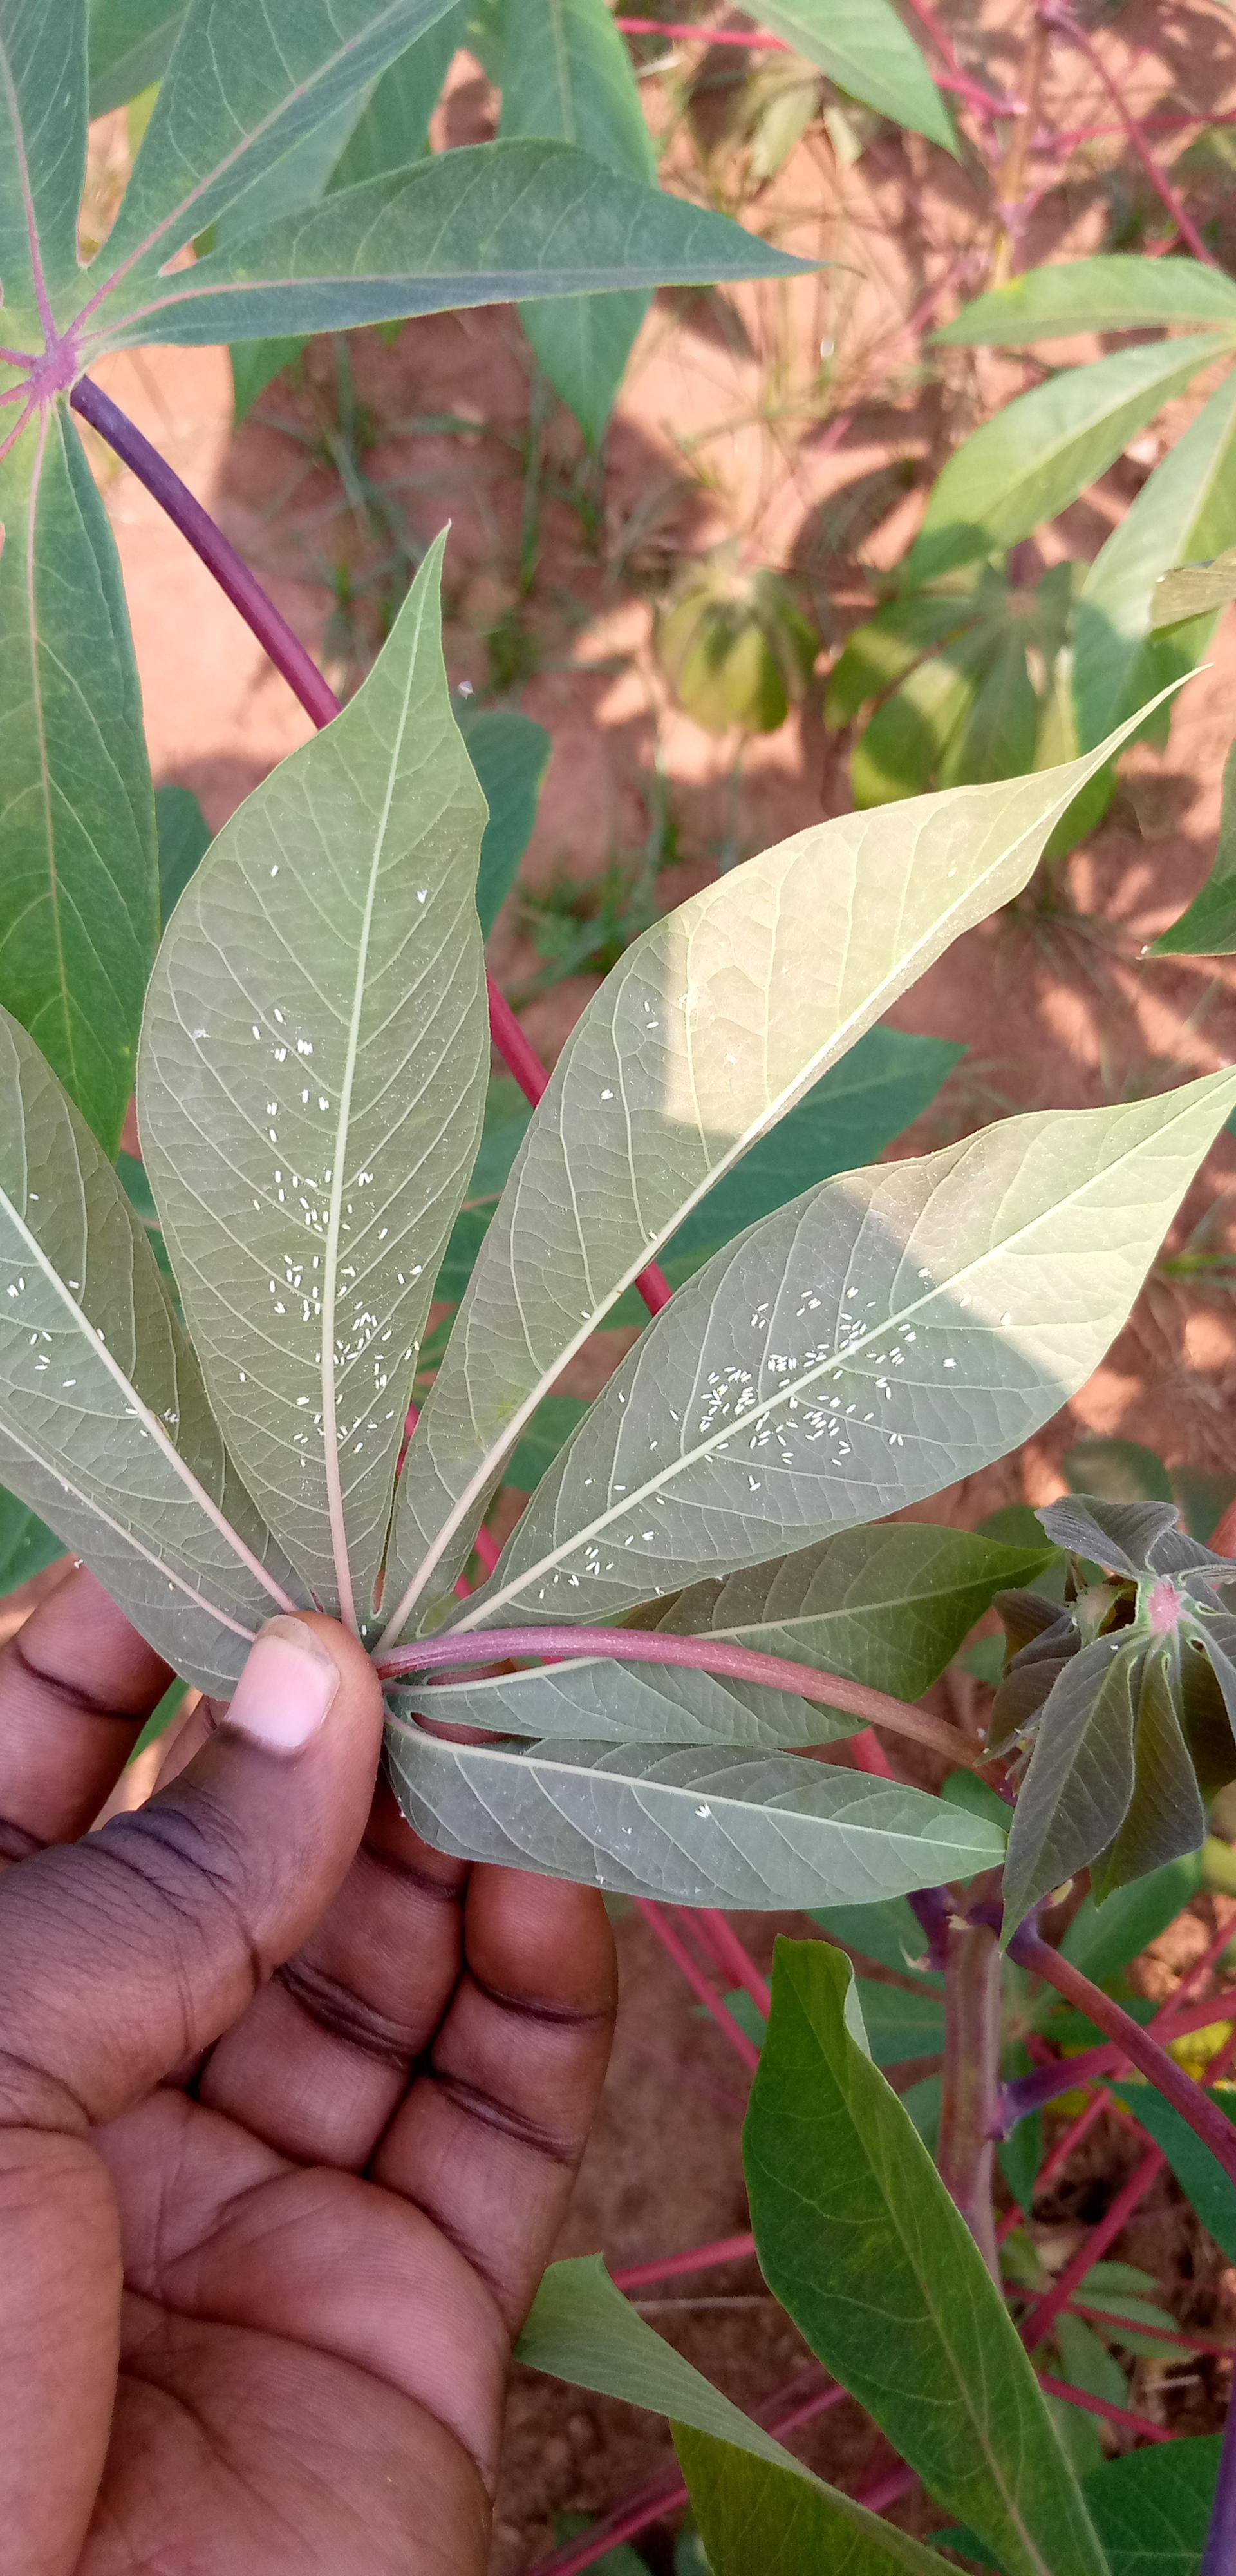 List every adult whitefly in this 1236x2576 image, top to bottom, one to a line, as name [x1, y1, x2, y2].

whitefly [1154, 574, 1167, 584]
whitefly [455, 679, 476, 699]
whitefly [270, 864, 279, 879]
whitefly [946, 867, 960, 878]
whitefly [415, 888, 429, 905]
whitefly [1138, 944, 1150, 956]
whitefly [642, 999, 652, 1013]
whitefly [274, 1007, 285, 1023]
whitefly [644, 1020, 660, 1029]
whitefly [251, 1024, 261, 1041]
whitefly [191, 1025, 212, 1041]
whitefly [297, 1038, 303, 1054]
whitefly [303, 1041, 309, 1056]
whitefly [308, 1042, 314, 1055]
whitefly [279, 1046, 288, 1063]
whitefly [274, 1047, 280, 1061]
whitefly [724, 1053, 738, 1065]
whitefly [301, 1088, 309, 1104]
whitefly [601, 1088, 610, 1097]
whitefly [601, 1092, 613, 1101]
whitefly [318, 1096, 325, 1111]
whitefly [271, 1100, 279, 1117]
whitefly [325, 1100, 330, 1110]
whitefly [267, 1102, 271, 1114]
whitefly [268, 1128, 279, 1143]
whitefly [274, 1168, 282, 1185]
whitefly [324, 1168, 332, 1184]
whitefly [364, 1171, 370, 1185]
whitefly [358, 1172, 364, 1188]
whitefly [369, 1172, 375, 1181]
whitefly [292, 1174, 299, 1189]
whitefly [304, 1177, 319, 1188]
whitefly [277, 1188, 286, 1202]
whitefly [26, 1190, 41, 1202]
whitefly [299, 1197, 310, 1209]
whitefly [252, 1198, 261, 1211]
whitefly [346, 1202, 354, 1215]
whitefly [310, 1208, 319, 1222]
whitefly [322, 1209, 329, 1224]
whitefly [305, 1211, 311, 1226]
whitefly [312, 1223, 323, 1232]
whitefly [341, 1223, 353, 1231]
whitefly [379, 1227, 388, 1242]
whitefly [648, 1230, 659, 1242]
whitefly [283, 1254, 294, 1265]
whitefly [312, 1255, 319, 1269]
whitefly [409, 1264, 423, 1276]
whitefly [292, 1265, 304, 1272]
whitefly [349, 1265, 357, 1278]
whitefly [339, 1267, 350, 1274]
whitefly [916, 1267, 932, 1278]
whitefly [286, 1269, 293, 1283]
whitefly [397, 1273, 406, 1285]
whitefly [294, 1274, 303, 1289]
whitefly [17, 1276, 27, 1291]
whitefly [65, 1279, 82, 1291]
whitefly [268, 1280, 277, 1293]
whitefly [9, 1283, 19, 1296]
whitefly [336, 1284, 348, 1299]
whitefly [312, 1285, 319, 1299]
whitefly [847, 1286, 855, 1294]
whitefly [5, 1287, 15, 1298]
whitefly [848, 1289, 859, 1300]
whitefly [801, 1289, 813, 1298]
whitefly [957, 1295, 971, 1308]
whitefly [809, 1298, 818, 1305]
whitefly [303, 1298, 310, 1311]
whitefly [866, 1299, 877, 1309]
whitefly [353, 1300, 364, 1311]
whitefly [810, 1300, 821, 1310]
whitefly [313, 1301, 322, 1315]
whitefly [757, 1302, 769, 1311]
whitefly [277, 1302, 286, 1313]
whitefly [274, 1306, 281, 1314]
whitefly [796, 1307, 806, 1317]
whitefly [1000, 1309, 1013, 1325]
whitefly [579, 1310, 591, 1320]
whitefly [303, 1311, 311, 1323]
whitefly [364, 1312, 372, 1322]
whitefly [839, 1312, 853, 1321]
whitefly [371, 1314, 379, 1328]
whitefly [751, 1314, 758, 1327]
whitefly [360, 1314, 367, 1327]
whitefly [351, 1318, 361, 1331]
whitefly [758, 1319, 766, 1329]
whitefly [852, 1320, 862, 1331]
whitefly [859, 1323, 866, 1334]
whitefly [897, 1323, 911, 1332]
whitefly [839, 1325, 851, 1331]
whitefly [95, 1326, 106, 1343]
whitefly [364, 1327, 371, 1341]
whitefly [382, 1329, 393, 1343]
whitefly [41, 1330, 53, 1343]
whitefly [848, 1330, 859, 1340]
whitefly [904, 1331, 915, 1340]
whitefly [28, 1332, 39, 1346]
whitefly [908, 1335, 916, 1343]
whitefly [357, 1337, 364, 1351]
whitefly [840, 1338, 850, 1349]
whitefly [413, 1339, 420, 1352]
whitefly [335, 1340, 344, 1350]
whitefly [816, 1343, 830, 1349]
whitefly [343, 1343, 350, 1355]
whitefly [888, 1347, 901, 1356]
whitefly [402, 1347, 413, 1361]
whitefly [314, 1351, 321, 1364]
whitefly [346, 1351, 359, 1361]
whitefly [805, 1351, 816, 1358]
whitefly [865, 1352, 877, 1358]
whitefly [892, 1352, 902, 1363]
whitefly [333, 1353, 339, 1366]
whitefly [373, 1353, 385, 1361]
whitefly [37, 1354, 51, 1365]
whitefly [769, 1354, 781, 1359]
whitefly [816, 1354, 827, 1361]
whitefly [875, 1354, 886, 1365]
whitefly [339, 1355, 346, 1368]
whitefly [777, 1355, 788, 1363]
whitefly [896, 1356, 905, 1366]
whitefly [787, 1357, 792, 1371]
whitefly [792, 1358, 796, 1370]
whitefly [943, 1358, 955, 1362]
whitefly [767, 1359, 771, 1371]
whitefly [771, 1359, 776, 1372]
whitefly [803, 1359, 816, 1368]
whitefly [776, 1361, 787, 1368]
whitefly [372, 1361, 380, 1376]
whitefly [943, 1362, 957, 1368]
whitefly [32, 1364, 49, 1370]
whitefly [723, 1366, 736, 1372]
whitefly [778, 1367, 787, 1371]
whitefly [735, 1368, 742, 1381]
whitefly [833, 1368, 843, 1381]
whitefly [238, 1370, 247, 1383]
whitefly [741, 1370, 747, 1378]
whitefly [709, 1372, 716, 1380]
whitefly [728, 1372, 736, 1381]
whitefly [741, 1373, 751, 1383]
whitefly [382, 1374, 389, 1388]
whitefly [379, 1376, 382, 1385]
whitefly [709, 1376, 720, 1385]
whitefly [876, 1377, 887, 1385]
whitefly [373, 1378, 380, 1391]
whitefly [777, 1378, 790, 1387]
whitefly [59, 1379, 79, 1388]
whitefly [877, 1382, 888, 1388]
whitefly [717, 1383, 725, 1392]
whitefly [720, 1385, 729, 1396]
whitefly [885, 1386, 893, 1401]
whitefly [742, 1387, 754, 1393]
whitefly [712, 1388, 722, 1401]
whitefly [335, 1392, 344, 1406]
whitefly [617, 1392, 626, 1404]
whitefly [700, 1393, 713, 1399]
whitefly [741, 1393, 754, 1397]
whitefly [816, 1394, 829, 1400]
whitefly [296, 1395, 310, 1410]
whitefly [829, 1396, 840, 1408]
whitefly [789, 1396, 794, 1410]
whitefly [738, 1397, 749, 1403]
whitefly [745, 1398, 756, 1405]
whitefly [709, 1399, 722, 1405]
whitefly [794, 1401, 798, 1408]
whitefly [722, 1402, 731, 1414]
whitefly [845, 1403, 856, 1415]
whitefly [734, 1403, 742, 1411]
whitefly [737, 1405, 745, 1414]
whitefly [163, 1405, 171, 1421]
whitefly [708, 1405, 718, 1416]
whitefly [122, 1406, 140, 1416]
whitefly [669, 1408, 680, 1421]
whitefly [384, 1409, 397, 1420]
whitefly [763, 1410, 770, 1421]
whitefly [803, 1411, 814, 1420]
whitefly [813, 1411, 823, 1419]
whitefly [863, 1412, 874, 1422]
whitefly [169, 1412, 182, 1426]
whitefly [313, 1413, 322, 1424]
whitefly [701, 1416, 715, 1420]
whitefly [810, 1416, 823, 1425]
whitefly [352, 1417, 362, 1429]
whitefly [828, 1417, 836, 1430]
whitefly [755, 1419, 763, 1432]
whitefly [700, 1419, 706, 1428]
whitefly [815, 1419, 827, 1430]
whitefly [785, 1420, 800, 1428]
whitefly [701, 1421, 711, 1432]
whitefly [366, 1423, 378, 1430]
whitefly [775, 1424, 784, 1432]
whitefly [339, 1425, 349, 1435]
whitefly [830, 1425, 840, 1437]
whitefly [315, 1426, 327, 1436]
whitefly [137, 1428, 150, 1439]
whitefly [814, 1429, 824, 1438]
whitefly [759, 1430, 772, 1439]
whitefly [335, 1432, 344, 1440]
whitefly [293, 1432, 303, 1442]
whitefly [889, 1432, 897, 1446]
whitefly [805, 1434, 815, 1441]
whitefly [897, 1434, 903, 1446]
whitefly [300, 1435, 309, 1446]
whitefly [749, 1435, 757, 1449]
whitefly [778, 1435, 787, 1447]
whitefly [758, 1437, 769, 1446]
whitefly [649, 1439, 659, 1450]
whitefly [838, 1439, 850, 1447]
whitefly [715, 1441, 731, 1450]
whitefly [353, 1441, 364, 1454]
whitefly [838, 1447, 852, 1455]
whitefly [781, 1451, 795, 1457]
whitefly [703, 1454, 714, 1463]
whitefly [782, 1457, 793, 1466]
whitefly [299, 1458, 307, 1468]
whitefly [830, 1458, 842, 1466]
whitefly [747, 1473, 755, 1486]
whitefly [583, 1477, 594, 1486]
whitefly [749, 1481, 762, 1492]
whitefly [612, 1484, 626, 1491]
whitefly [655, 1496, 666, 1506]
whitefly [642, 1530, 655, 1538]
whitefly [624, 1534, 634, 1548]
whitefly [643, 1536, 653, 1542]
whitefly [585, 1545, 593, 1555]
whitefly [590, 1548, 599, 1559]
whitefly [72, 1558, 84, 1569]
whitefly [604, 1560, 615, 1571]
whitefly [585, 1561, 596, 1571]
whitefly [594, 1561, 602, 1576]
whitefly [552, 1573, 560, 1584]
whitefly [572, 1575, 580, 1586]
whitefly [567, 1578, 574, 1586]
whitefly [167, 1581, 176, 1592]
whitefly [538, 1587, 545, 1600]
whitefly [359, 1622, 370, 1637]
whitefly [1109, 1643, 1119, 1651]
whitefly [980, 1746, 991, 1754]
whitefly [704, 1803, 711, 1815]
whitefly [698, 1805, 709, 1817]
whitefly [399, 1808, 407, 1818]
whitefly [694, 1810, 707, 1819]
whitefly [621, 1826, 633, 1835]
whitefly [594, 1874, 604, 1886]